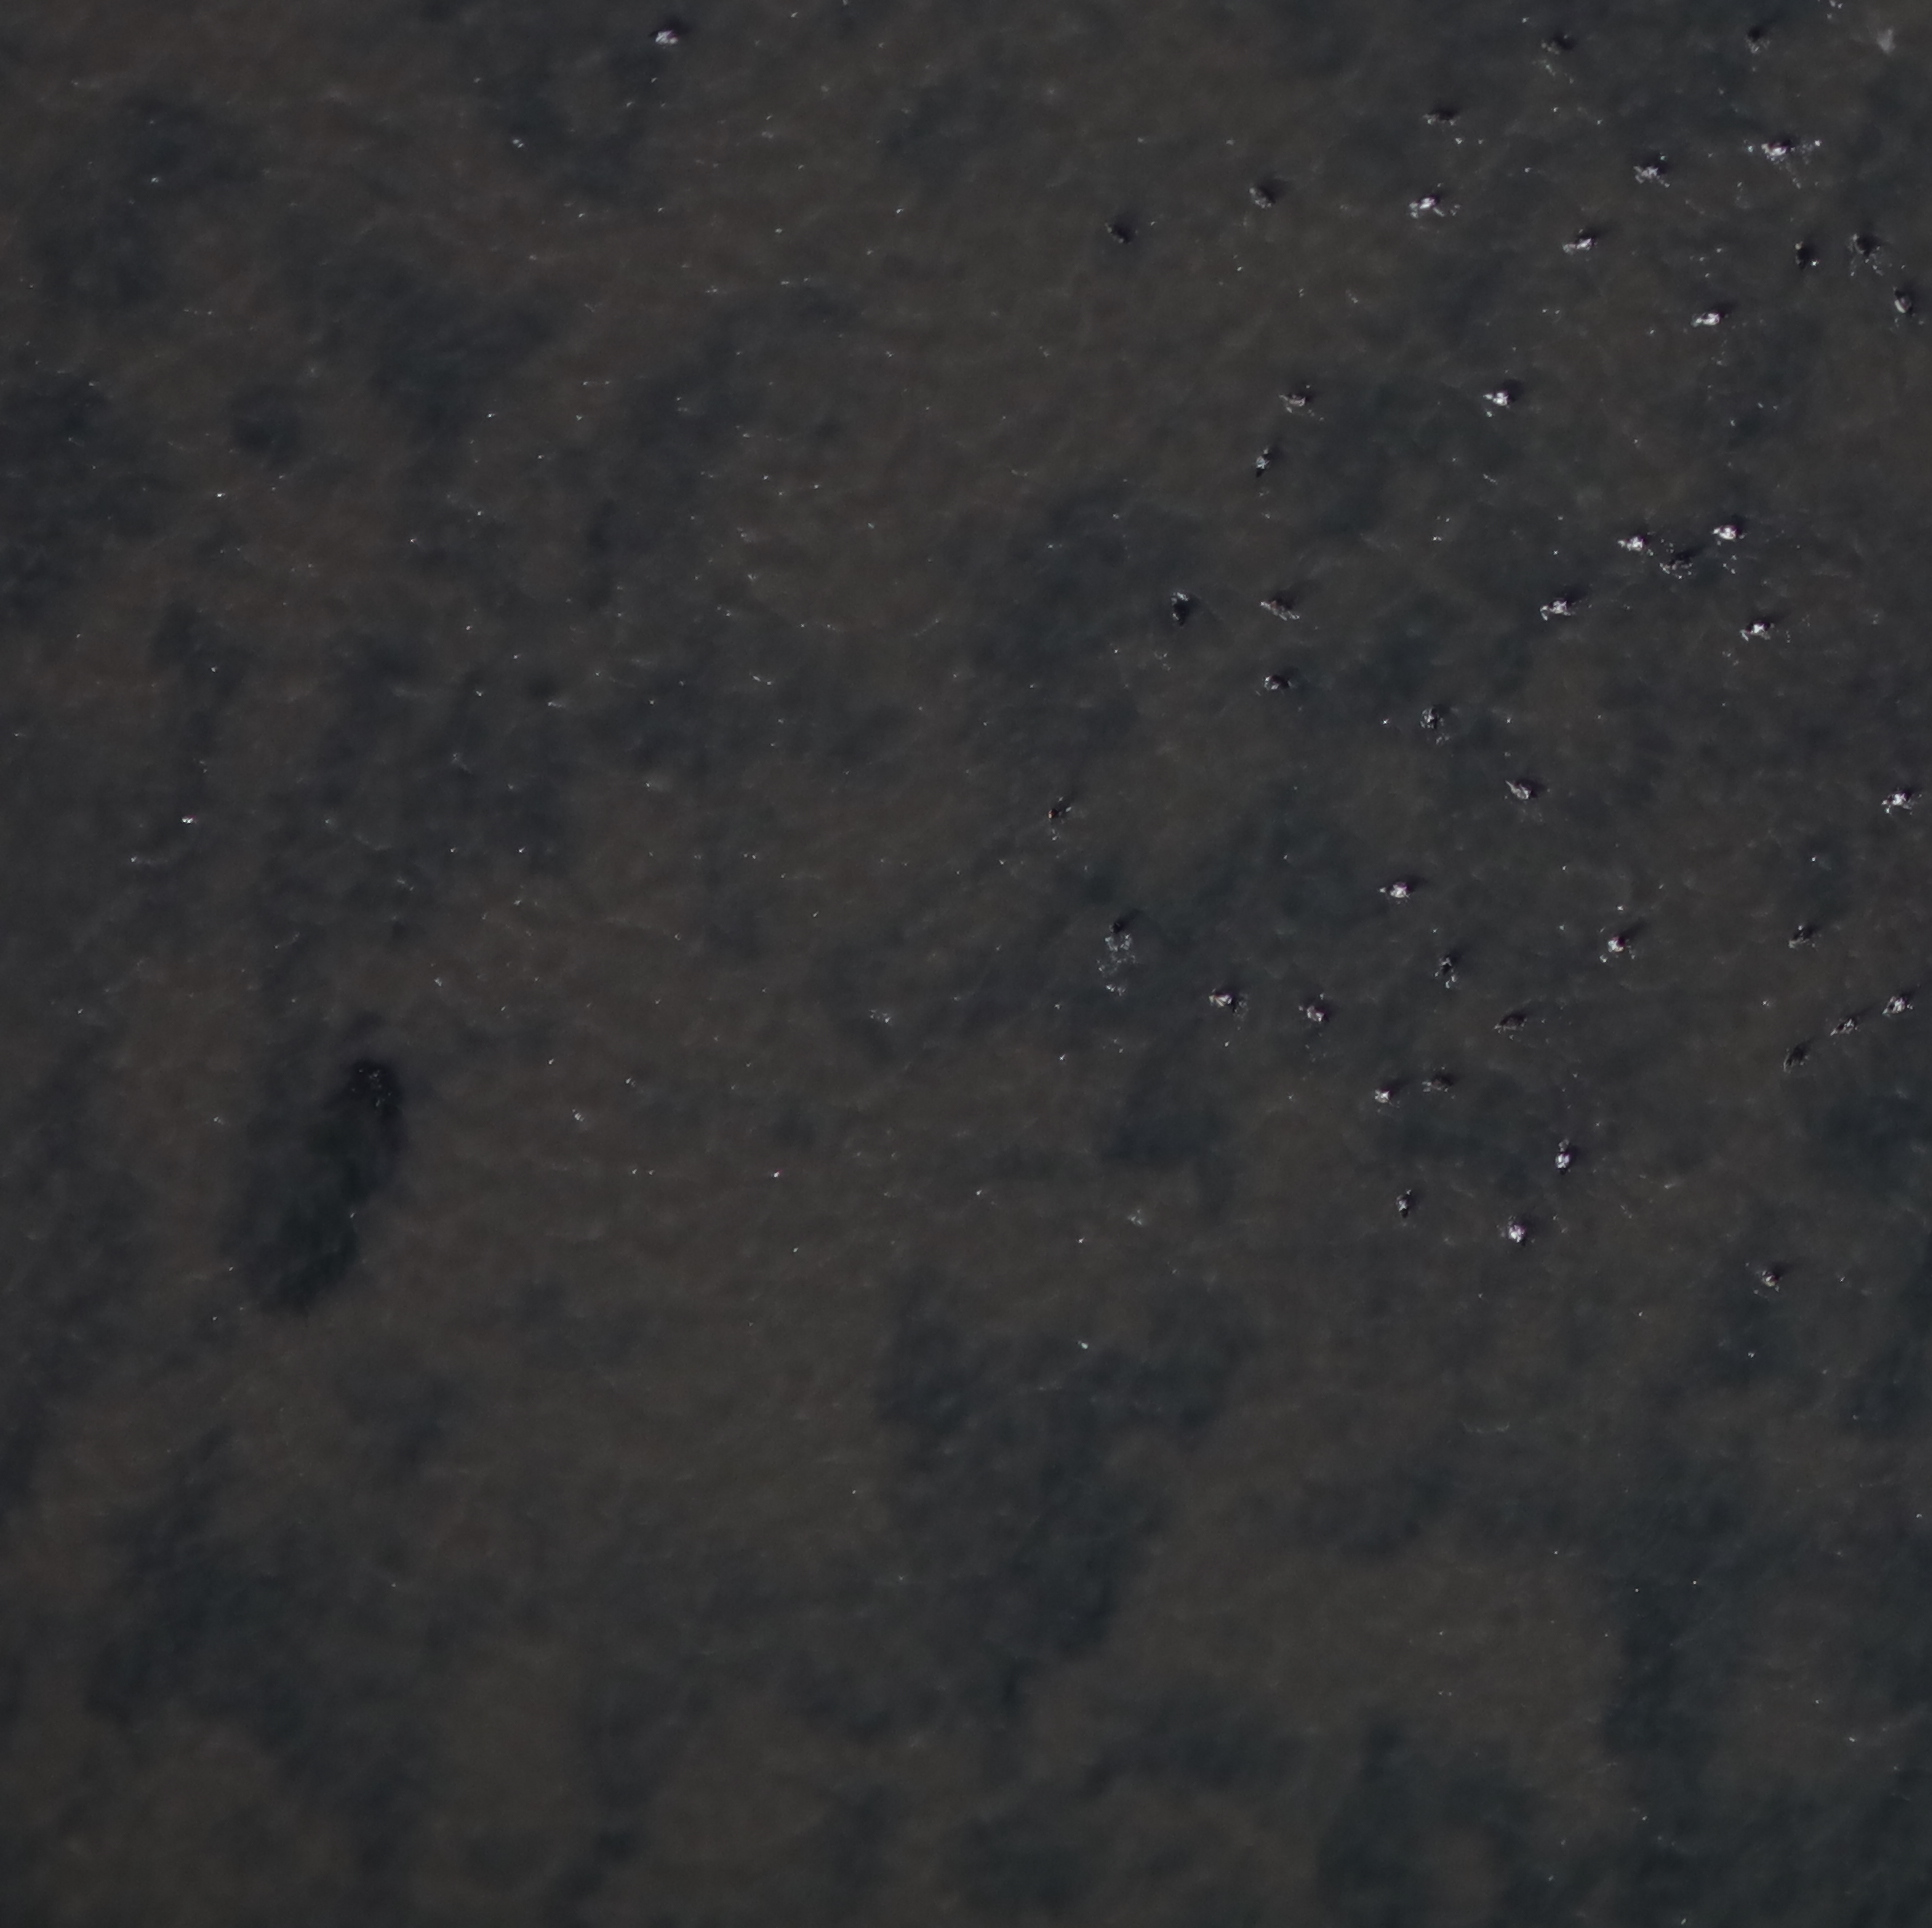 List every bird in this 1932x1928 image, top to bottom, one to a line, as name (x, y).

other bird (1753, 36)
other bird (669, 39)
other bird (1554, 45)
other bird (1441, 117)
other bird (1777, 147)
other bird (1651, 170)
other bird (1262, 199)
other bird (1427, 203)
other bird (1116, 234)
other bird (1582, 243)
other bird (1863, 248)
other bird (1801, 254)
other bird (1905, 304)
other bird (1706, 318)
other bird (1295, 398)
other bird (1502, 398)
other bird (1259, 461)
other bird (1724, 530)
other bird (1633, 547)
other bird (1674, 566)
other bird (1554, 607)
other bird (1179, 608)
other bird (1278, 608)
other bird (1758, 626)
other bird (1275, 683)
other bird (1428, 723)
other bird (1519, 787)
other bird (1901, 801)
other bird (1060, 807)
other bird (1396, 889)
other bird (1803, 933)
other bird (1116, 939)
other bird (1615, 941)
other bird (1446, 973)
other bird (1224, 1001)
other bird (1895, 1007)
other bird (1314, 1014)
other bird (1511, 1020)
other bird (1847, 1023)
other bird (1794, 1059)
other bird (1442, 1077)
other bird (1382, 1095)
other bird (1560, 1157)
other bird (1405, 1205)
other bird (1513, 1232)
other bird (1769, 1277)